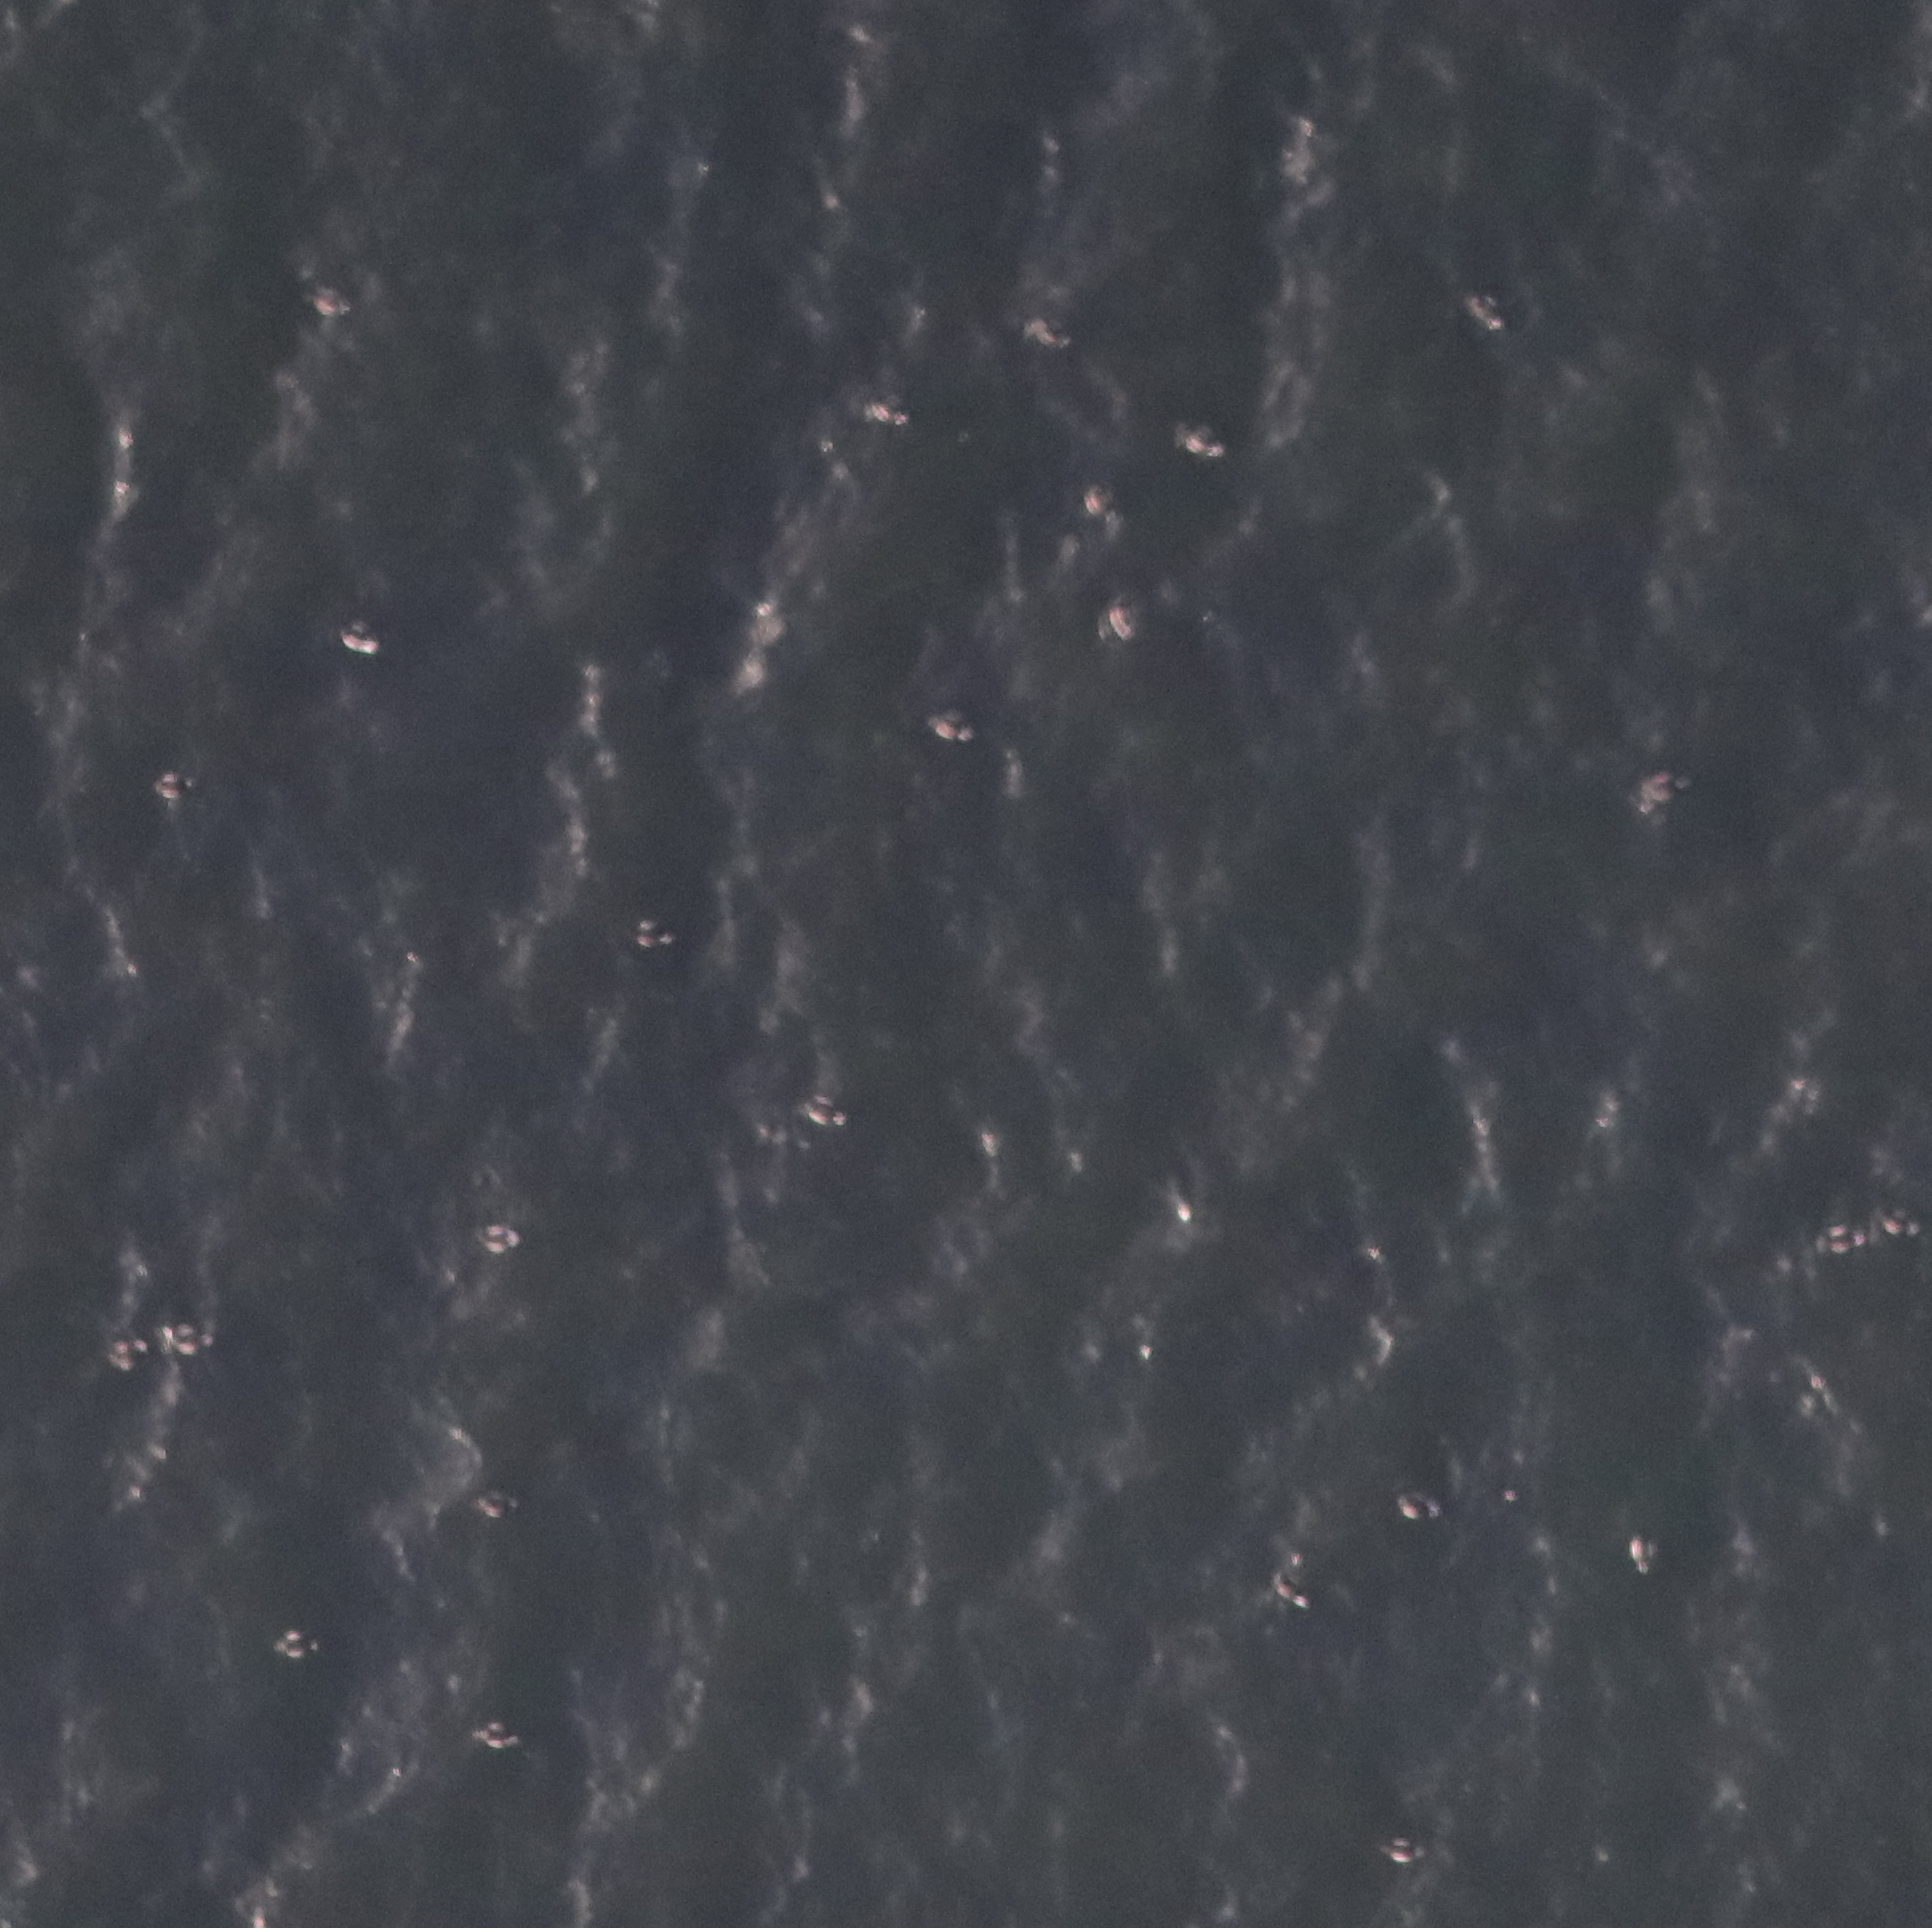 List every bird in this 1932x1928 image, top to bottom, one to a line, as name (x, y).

other bird (326, 302)
brant (1487, 308)
brant (1057, 332)
brant (889, 407)
brant (1205, 435)
brant (1101, 509)
brant (1119, 618)
brant (358, 639)
brant (951, 725)
brant (1661, 784)
brant (170, 788)
brant (651, 933)
brant (820, 1113)
brant (1900, 1218)
brant (506, 1238)
brant (1835, 1244)
brant (189, 1338)
brant (126, 1354)
brant (498, 1504)
brant (1420, 1506)
brant (1646, 1550)
brant (1294, 1593)
brant (291, 1642)
brant (493, 1736)
brant (1402, 1849)